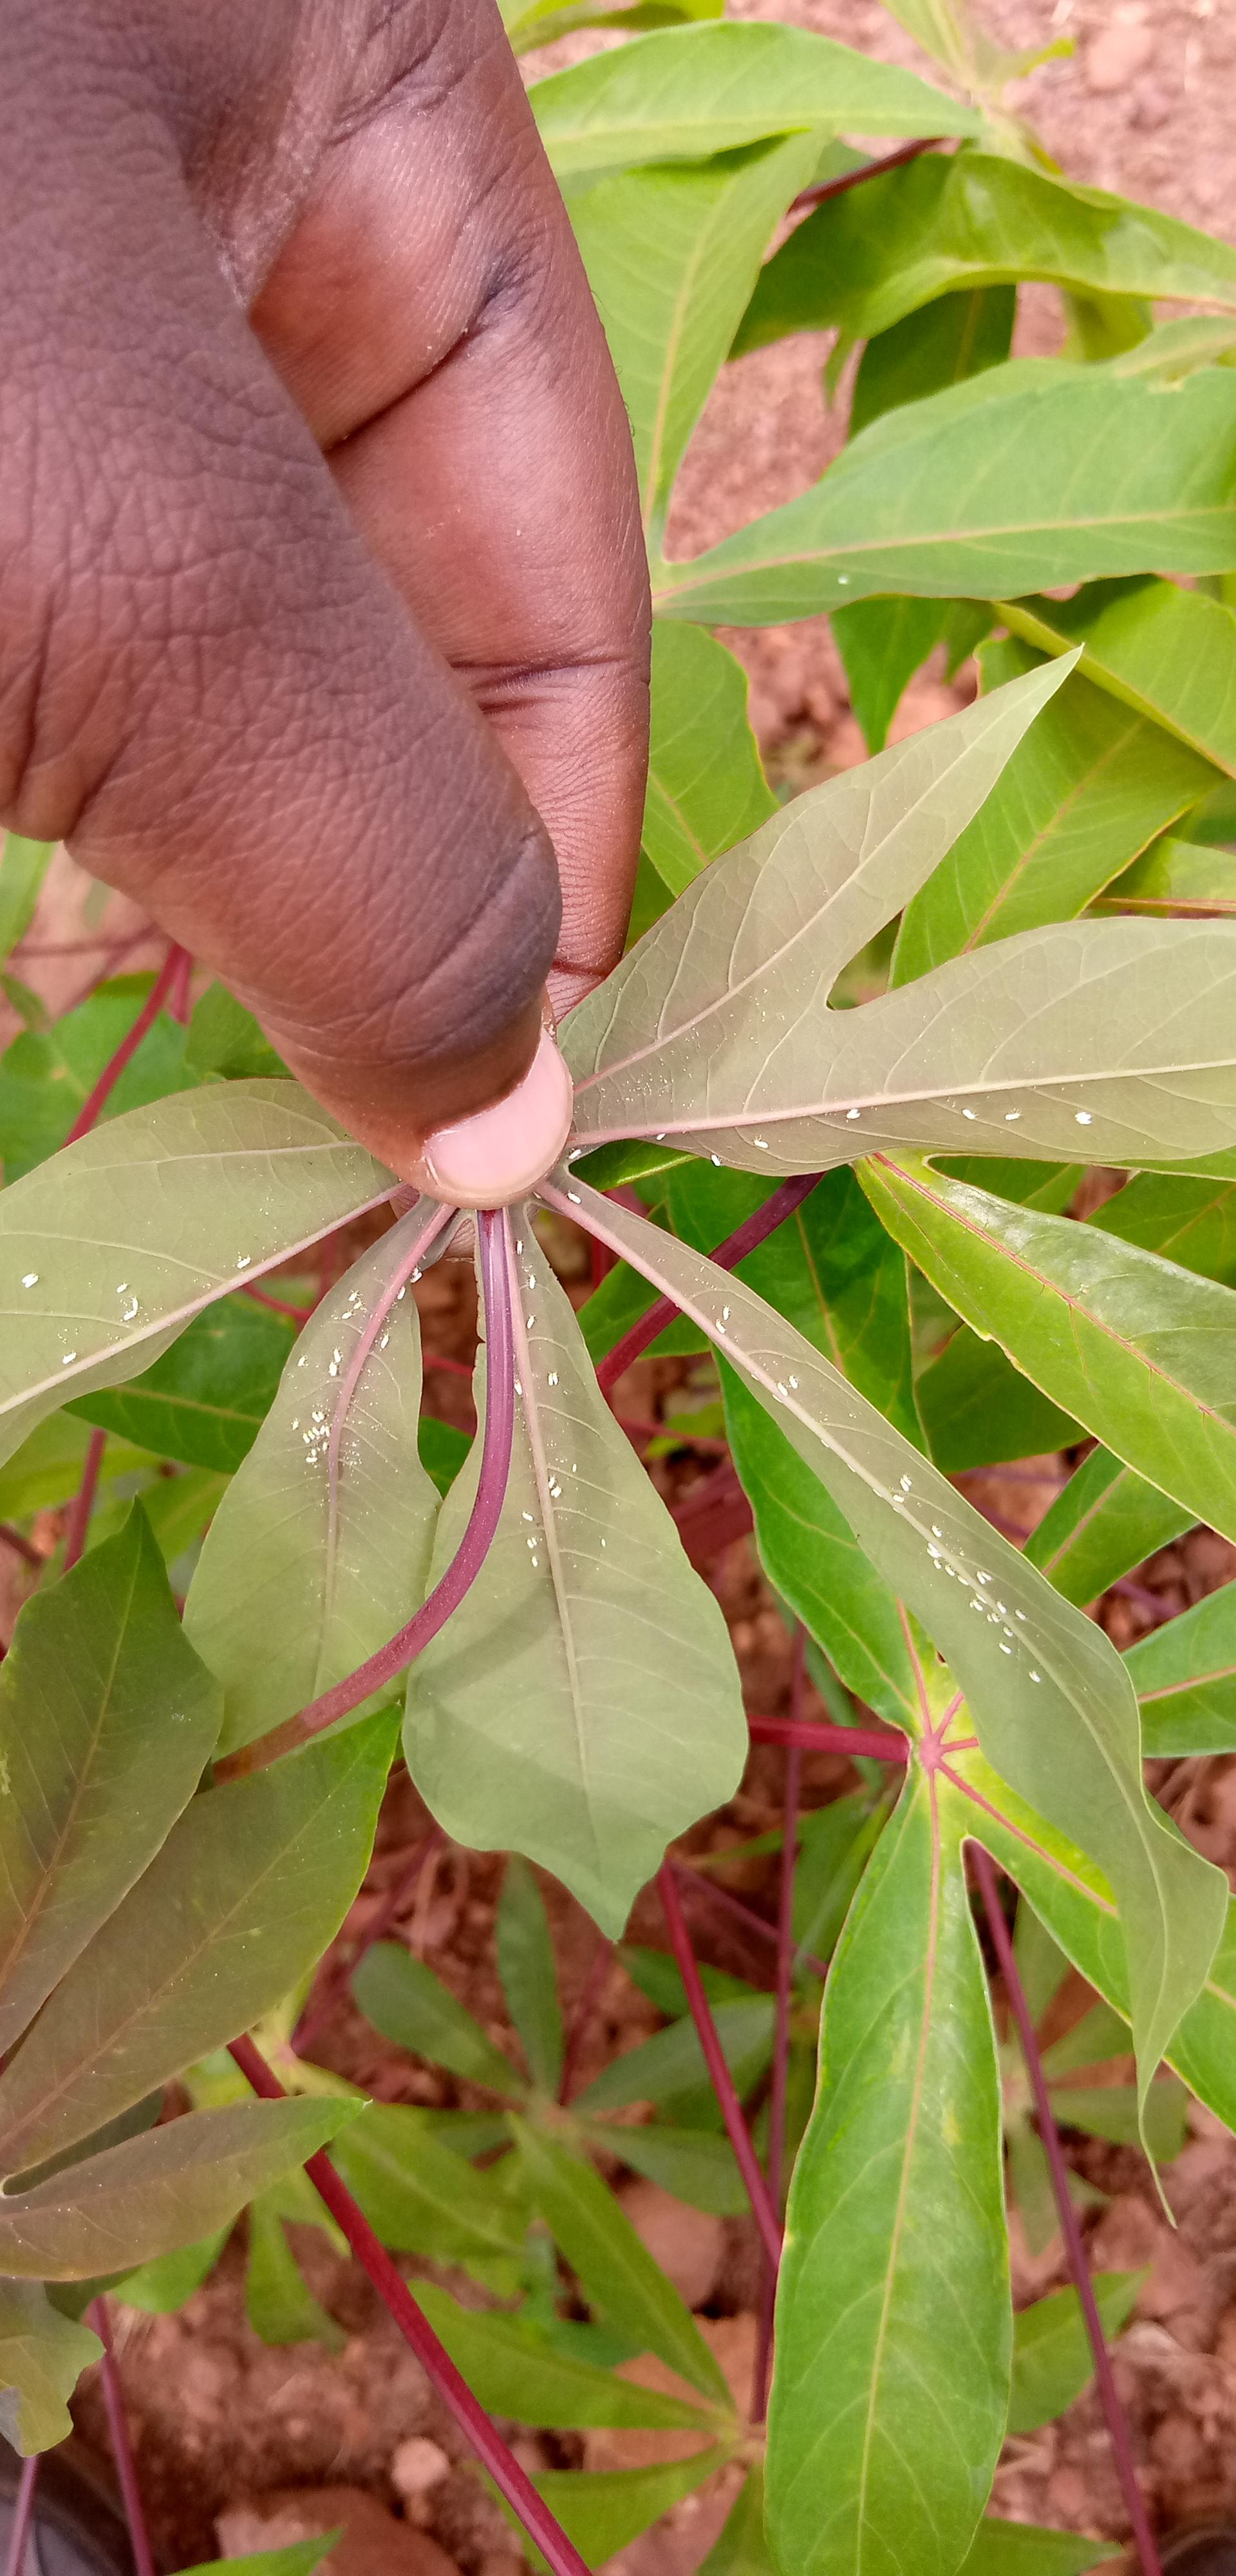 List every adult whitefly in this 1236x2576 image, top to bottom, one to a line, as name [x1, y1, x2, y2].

whitefly [845, 1107, 859, 1119]
whitefly [960, 1108, 979, 1122]
whitefly [1002, 1110, 1024, 1123]
whitefly [1074, 1111, 1087, 1119]
whitefly [851, 1112, 862, 1121]
whitefly [1076, 1113, 1092, 1122]
whitefly [1078, 1121, 1092, 1126]
whitefly [655, 1132, 667, 1142]
whitefly [752, 1137, 771, 1152]
whitefly [566, 1147, 583, 1161]
whitefly [709, 1152, 722, 1169]
whitefly [565, 1191, 583, 1206]
whitefly [515, 1238, 525, 1256]
whitefly [236, 1253, 254, 1271]
whitefly [411, 1267, 420, 1276]
whitefly [409, 1271, 424, 1285]
whitefly [21, 1273, 35, 1285]
whitefly [527, 1273, 538, 1291]
whitefly [24, 1274, 39, 1290]
whitefly [115, 1281, 130, 1294]
whitefly [395, 1283, 407, 1302]
whitefly [348, 1289, 359, 1303]
whitefly [130, 1295, 140, 1310]
whitefly [352, 1300, 364, 1311]
whitefly [721, 1303, 731, 1321]
whitefly [339, 1309, 356, 1321]
whitefly [122, 1309, 138, 1322]
whitefly [524, 1313, 538, 1331]
whitefly [713, 1318, 727, 1336]
whitefly [377, 1331, 392, 1352]
whitefly [332, 1347, 343, 1363]
whitefly [61, 1350, 78, 1367]
whitefly [295, 1354, 308, 1368]
whitefly [328, 1361, 334, 1378]
whitefly [333, 1363, 339, 1377]
whitefly [546, 1371, 554, 1387]
whitefly [552, 1371, 560, 1386]
whitefly [787, 1372, 801, 1391]
whitefly [512, 1381, 525, 1396]
whitefly [776, 1381, 789, 1398]
whitefly [310, 1410, 321, 1424]
whitefly [317, 1410, 328, 1421]
whitefly [290, 1417, 300, 1432]
whitefly [319, 1423, 326, 1435]
whitefly [324, 1425, 332, 1437]
whitefly [311, 1426, 320, 1437]
whitefly [307, 1429, 316, 1441]
whitefly [301, 1431, 312, 1445]
whitefly [321, 1439, 330, 1454]
whitefly [309, 1446, 319, 1457]
whitefly [304, 1456, 321, 1464]
whitefly [571, 1463, 578, 1473]
whitefly [901, 1473, 913, 1487]
whitefly [547, 1475, 556, 1490]
whitefly [899, 1477, 912, 1494]
whitefly [550, 1485, 559, 1497]
whitefly [554, 1488, 563, 1499]
whitefly [891, 1493, 906, 1504]
whitefly [521, 1510, 536, 1523]
whitefly [929, 1522, 944, 1538]
whitefly [531, 1535, 539, 1546]
whitefly [525, 1537, 535, 1550]
whitefly [600, 1537, 608, 1548]
whitefly [926, 1542, 940, 1554]
whitefly [925, 1547, 941, 1558]
whitefly [530, 1553, 541, 1568]
whitefly [932, 1557, 942, 1571]
whitefly [944, 1563, 955, 1577]
whitefly [976, 1570, 986, 1585]
whitefly [980, 1570, 994, 1582]
whitefly [955, 1574, 969, 1586]
whitefly [971, 1598, 984, 1612]
whitefly [995, 1599, 1008, 1615]
whitefly [968, 1600, 975, 1609]
whitefly [1015, 1607, 1028, 1622]
whitefly [990, 1611, 1002, 1624]
whitefly [986, 1613, 993, 1623]
whitefly [1002, 1625, 1015, 1638]
whitefly [997, 1640, 1013, 1656]
whitefly [1031, 1669, 1042, 1683]
whitefly [1027, 1669, 1035, 1681]